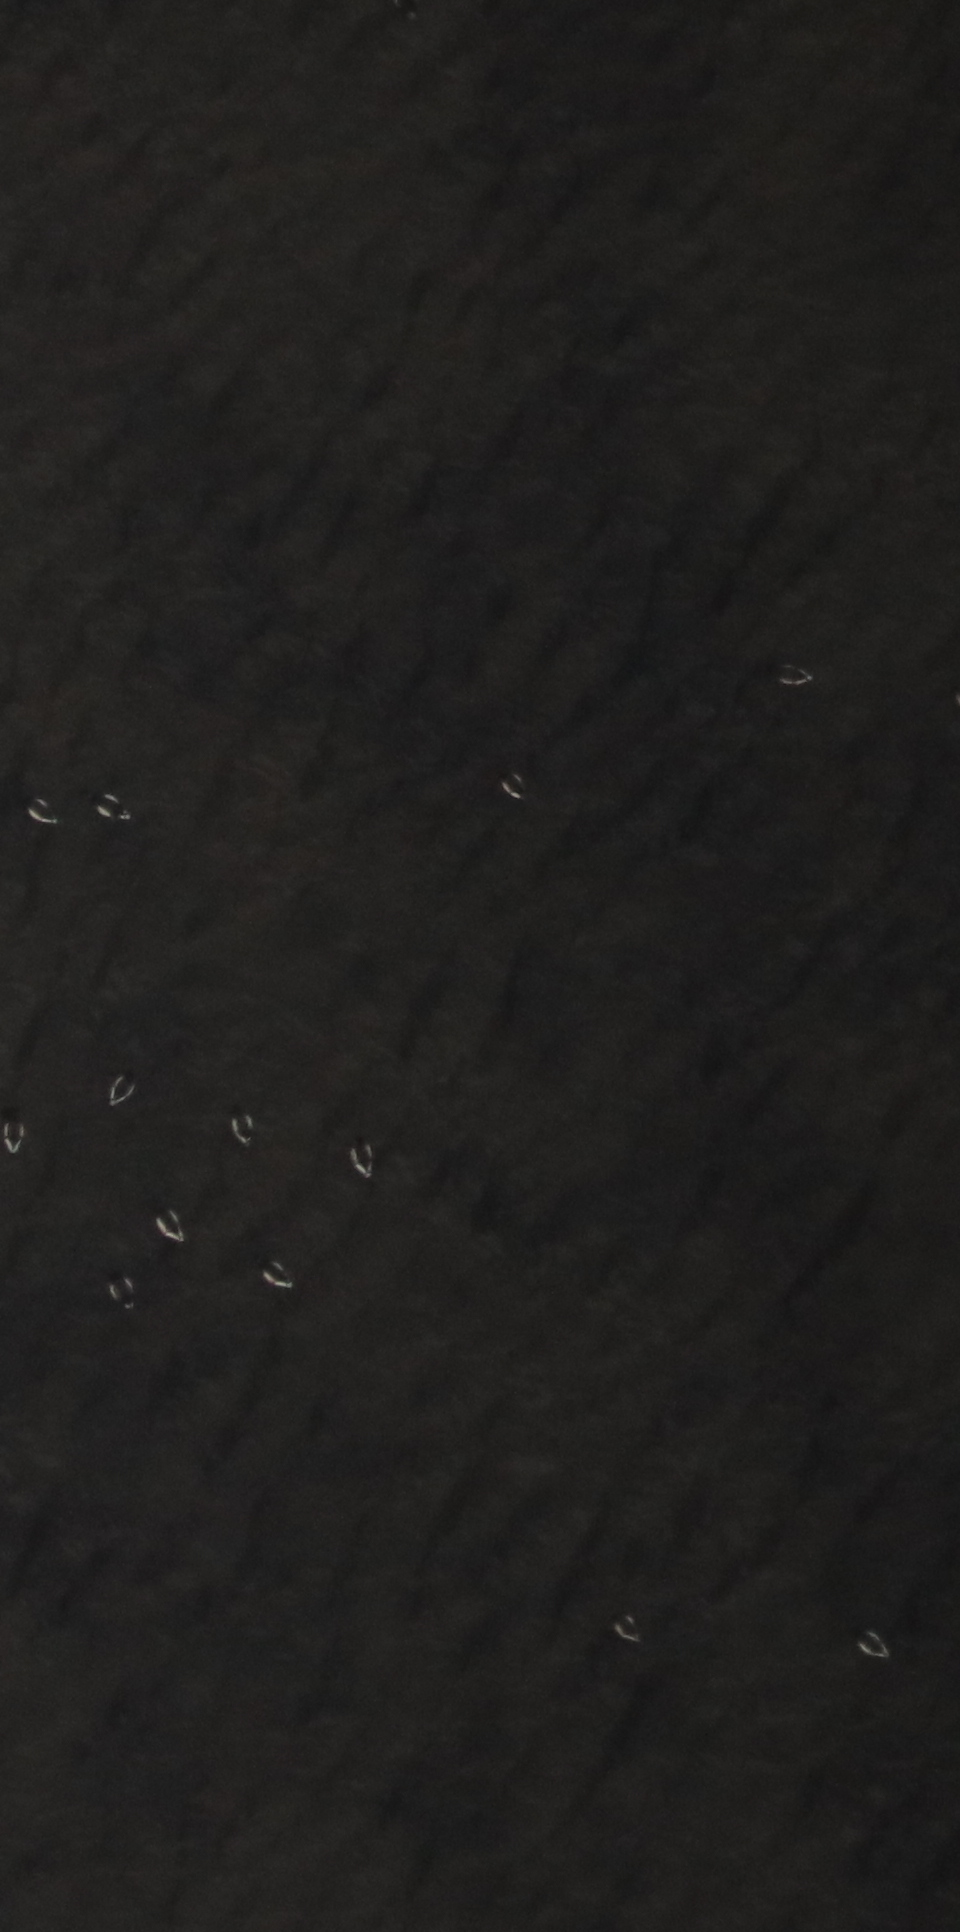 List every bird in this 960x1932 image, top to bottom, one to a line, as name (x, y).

brant (791, 675)
brant (513, 779)
brant (111, 805)
brant (39, 808)
brant (122, 1088)
brant (243, 1118)
brant (12, 1132)
brant (363, 1157)
brant (170, 1224)
brant (277, 1275)
brant (123, 1289)
brant (627, 1628)
brant (872, 1642)